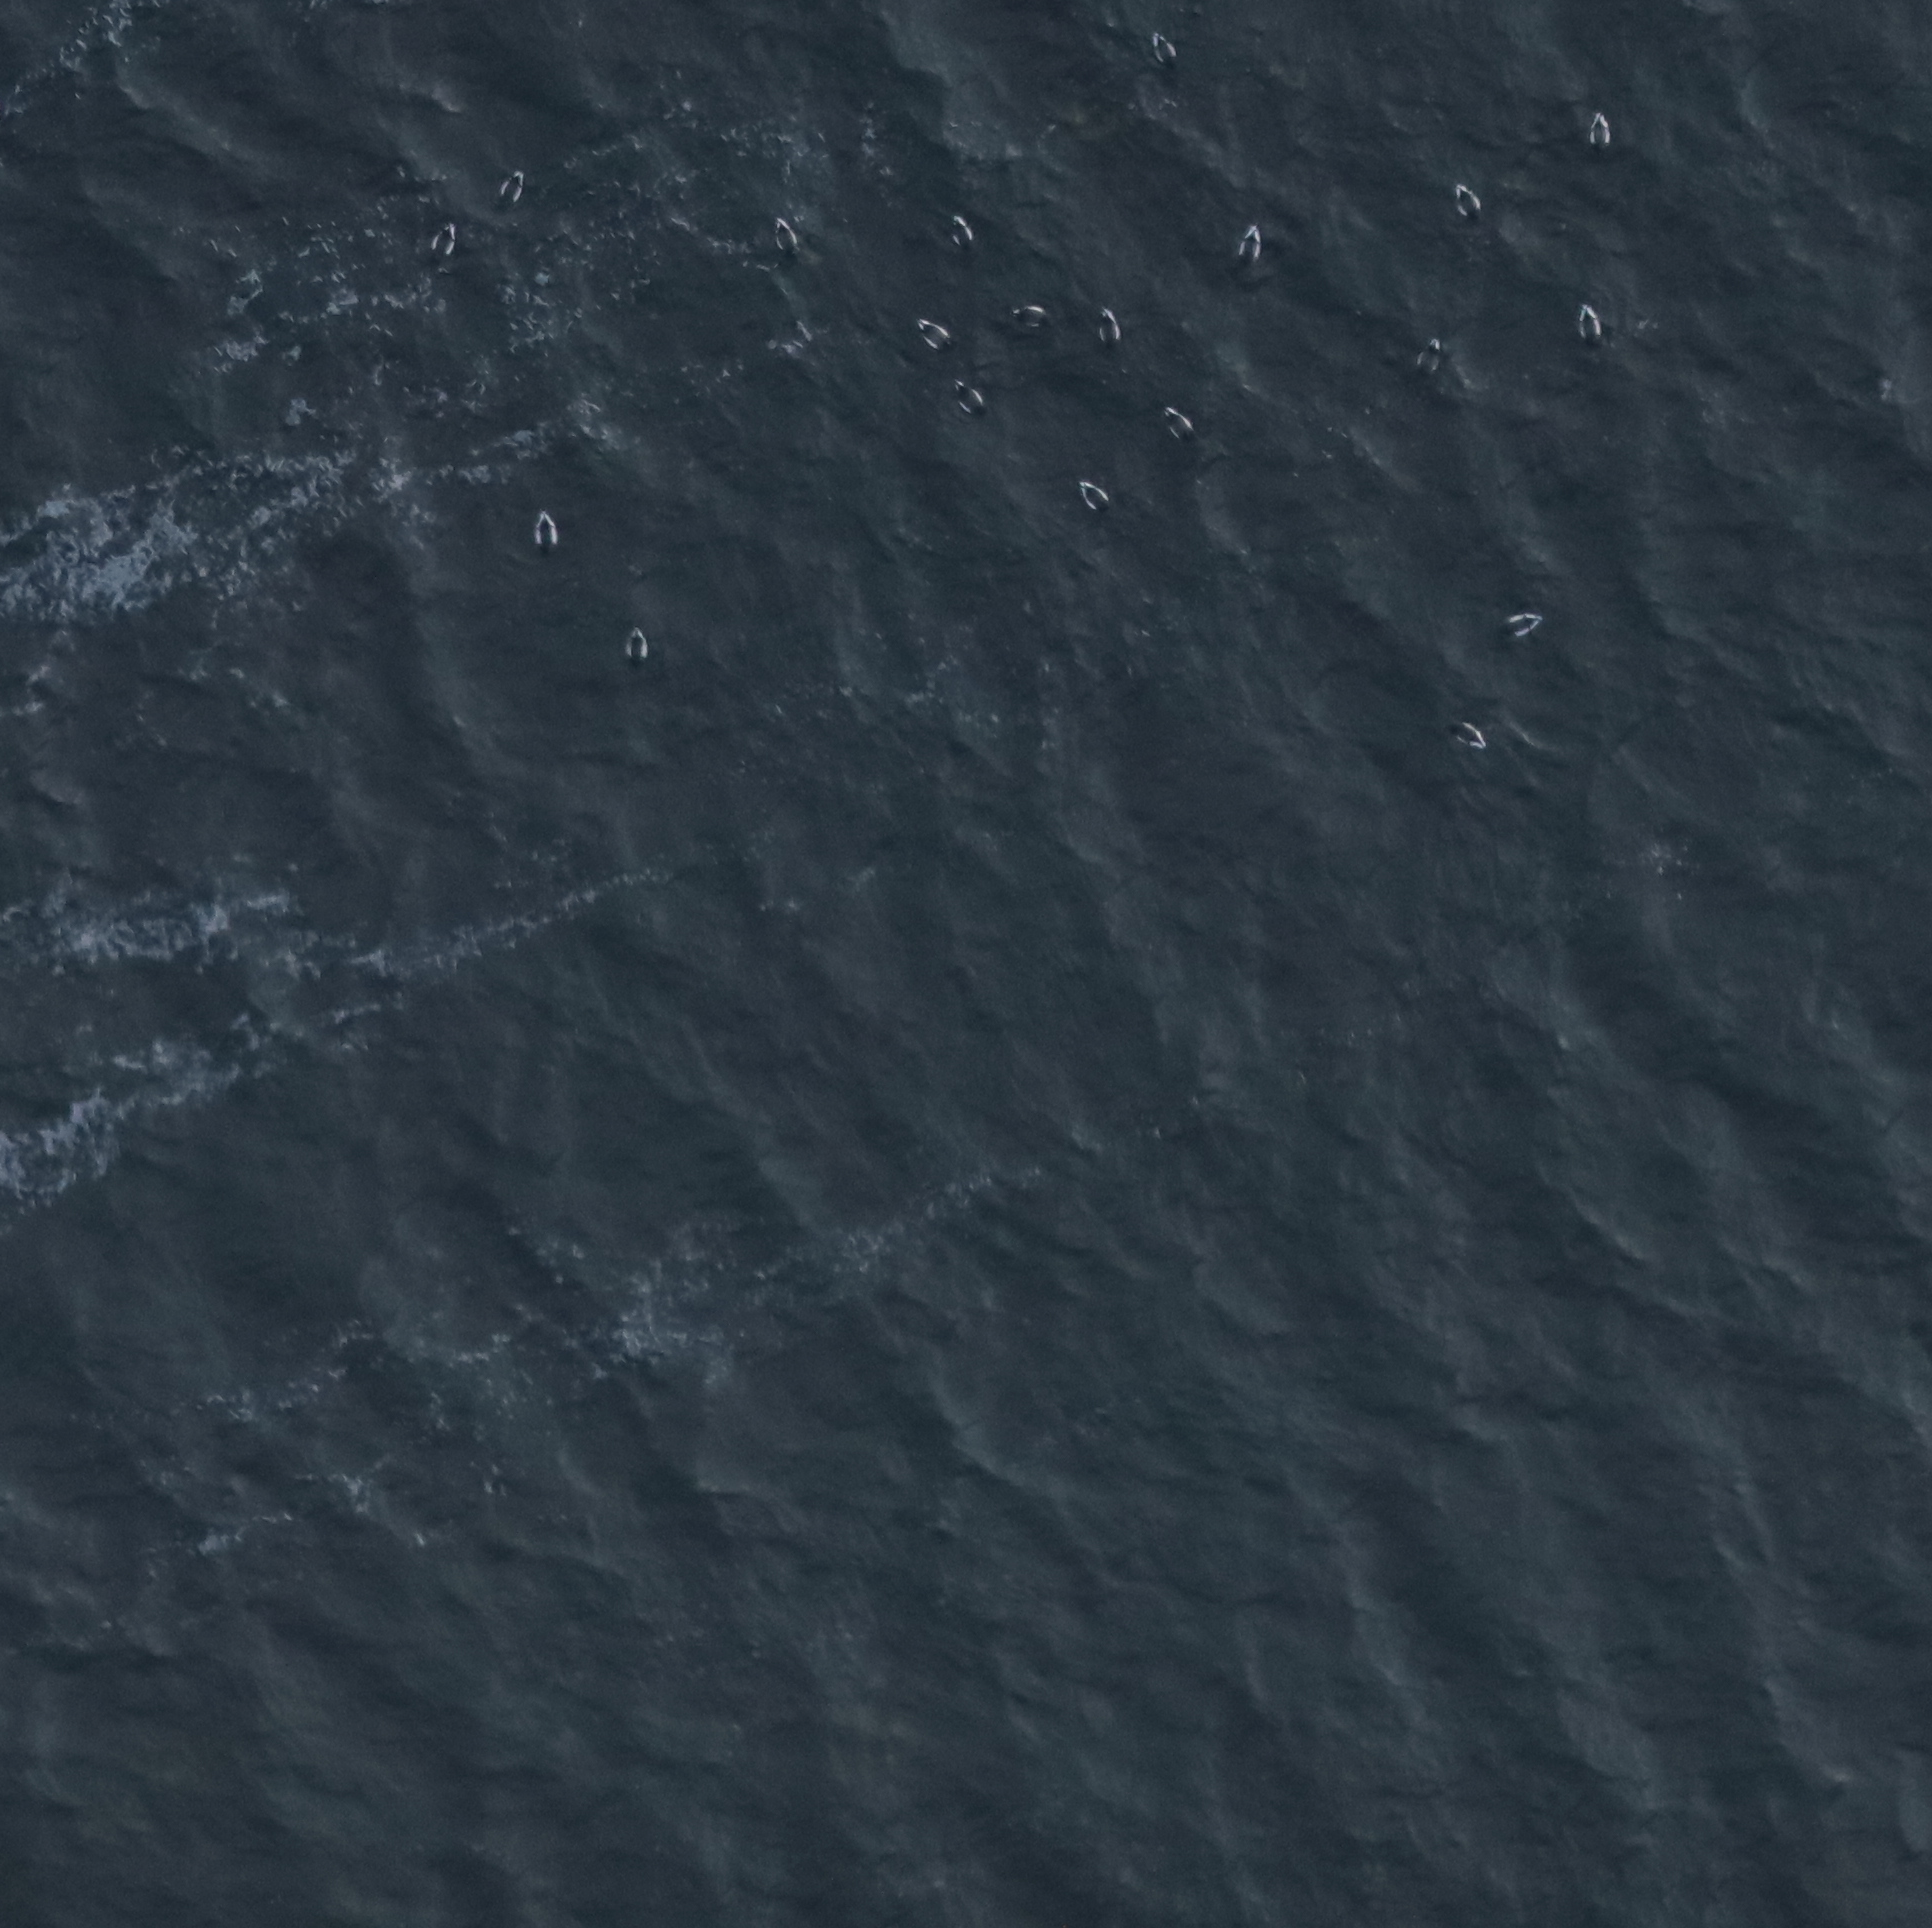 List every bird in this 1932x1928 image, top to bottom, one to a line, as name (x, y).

brant (1164, 47)
brant (1600, 134)
brant (510, 187)
brant (1467, 204)
brant (962, 231)
brant (784, 238)
brant (441, 243)
brant (1250, 252)
brant (1030, 317)
brant (1591, 327)
brant (1107, 329)
brant (934, 336)
brant (1429, 356)
brant (970, 401)
brant (1178, 424)
brant (1095, 497)
brant (544, 533)
brant (1519, 626)
brant (638, 651)
brant (1465, 736)